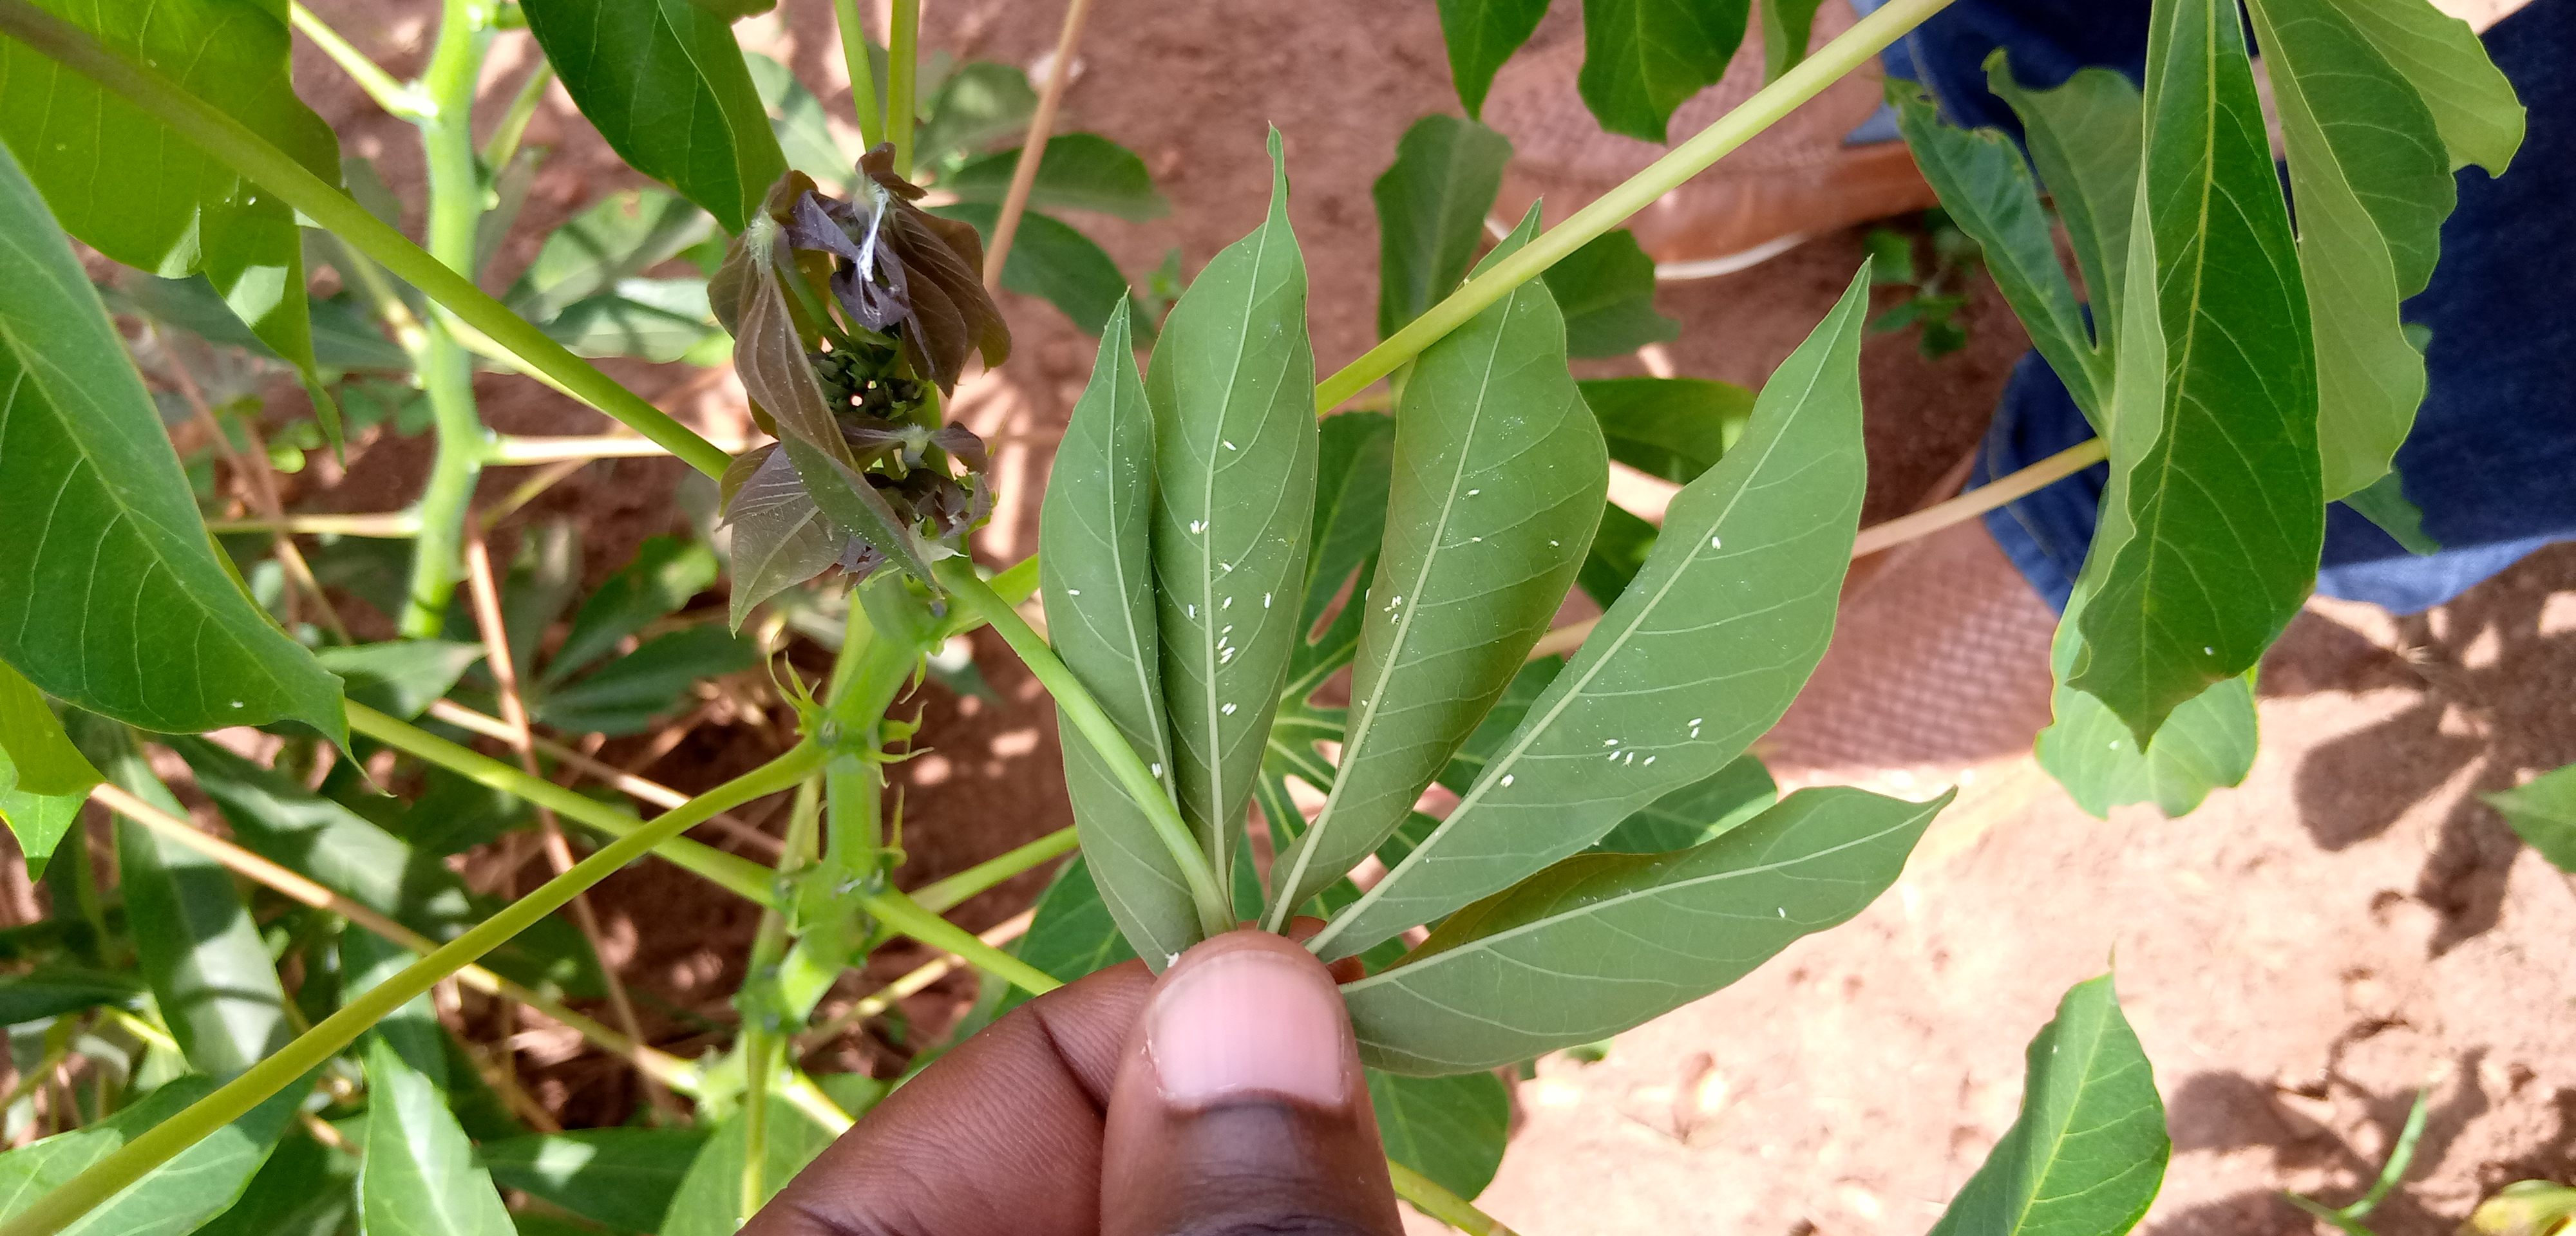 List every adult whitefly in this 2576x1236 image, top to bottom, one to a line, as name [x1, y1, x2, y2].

whitefly [243, 194, 263, 211]
whitefly [1461, 276, 1473, 288]
whitefly [1219, 438, 1240, 454]
whitefly [1465, 485, 1483, 500]
whitefly [1193, 518, 1201, 535]
whitefly [1200, 518, 1210, 534]
whitefly [1189, 521, 1196, 535]
whitefly [1470, 534, 1486, 546]
whitefly [1709, 534, 1725, 552]
whitefly [1546, 538, 1564, 552]
whitefly [1219, 560, 1236, 575]
whitefly [1065, 587, 1083, 597]
whitefly [1262, 590, 1273, 611]
whitefly [1220, 594, 1236, 613]
whitefly [1390, 594, 1396, 609]
whitefly [1396, 594, 1404, 608]
whitefly [1184, 601, 1200, 621]
whitefly [1382, 604, 1393, 614]
whitefly [1388, 612, 1401, 627]
whitefly [1220, 621, 1235, 635]
whitefly [1216, 635, 1228, 652]
whitefly [2200, 641, 2219, 660]
whitefly [1220, 646, 1236, 657]
whitefly [1218, 653, 1233, 666]
whitefly [1359, 697, 1370, 709]
whitefly [229, 698, 245, 711]
whitefly [1221, 702, 1232, 713]
whitefly [1224, 703, 1238, 717]
whitefly [1686, 717, 1703, 728]
whitefly [1689, 726, 1701, 740]
whitefly [1601, 736, 1622, 749]
whitefly [1606, 749, 1622, 764]
whitefly [1623, 749, 1635, 770]
whitefly [1641, 751, 1659, 769]
whitefly [1151, 762, 1159, 779]
whitefly [1156, 762, 1164, 778]
whitefly [1499, 773, 1511, 787]
whitefly [1505, 776, 1516, 791]
whitefly [1775, 904, 1790, 922]